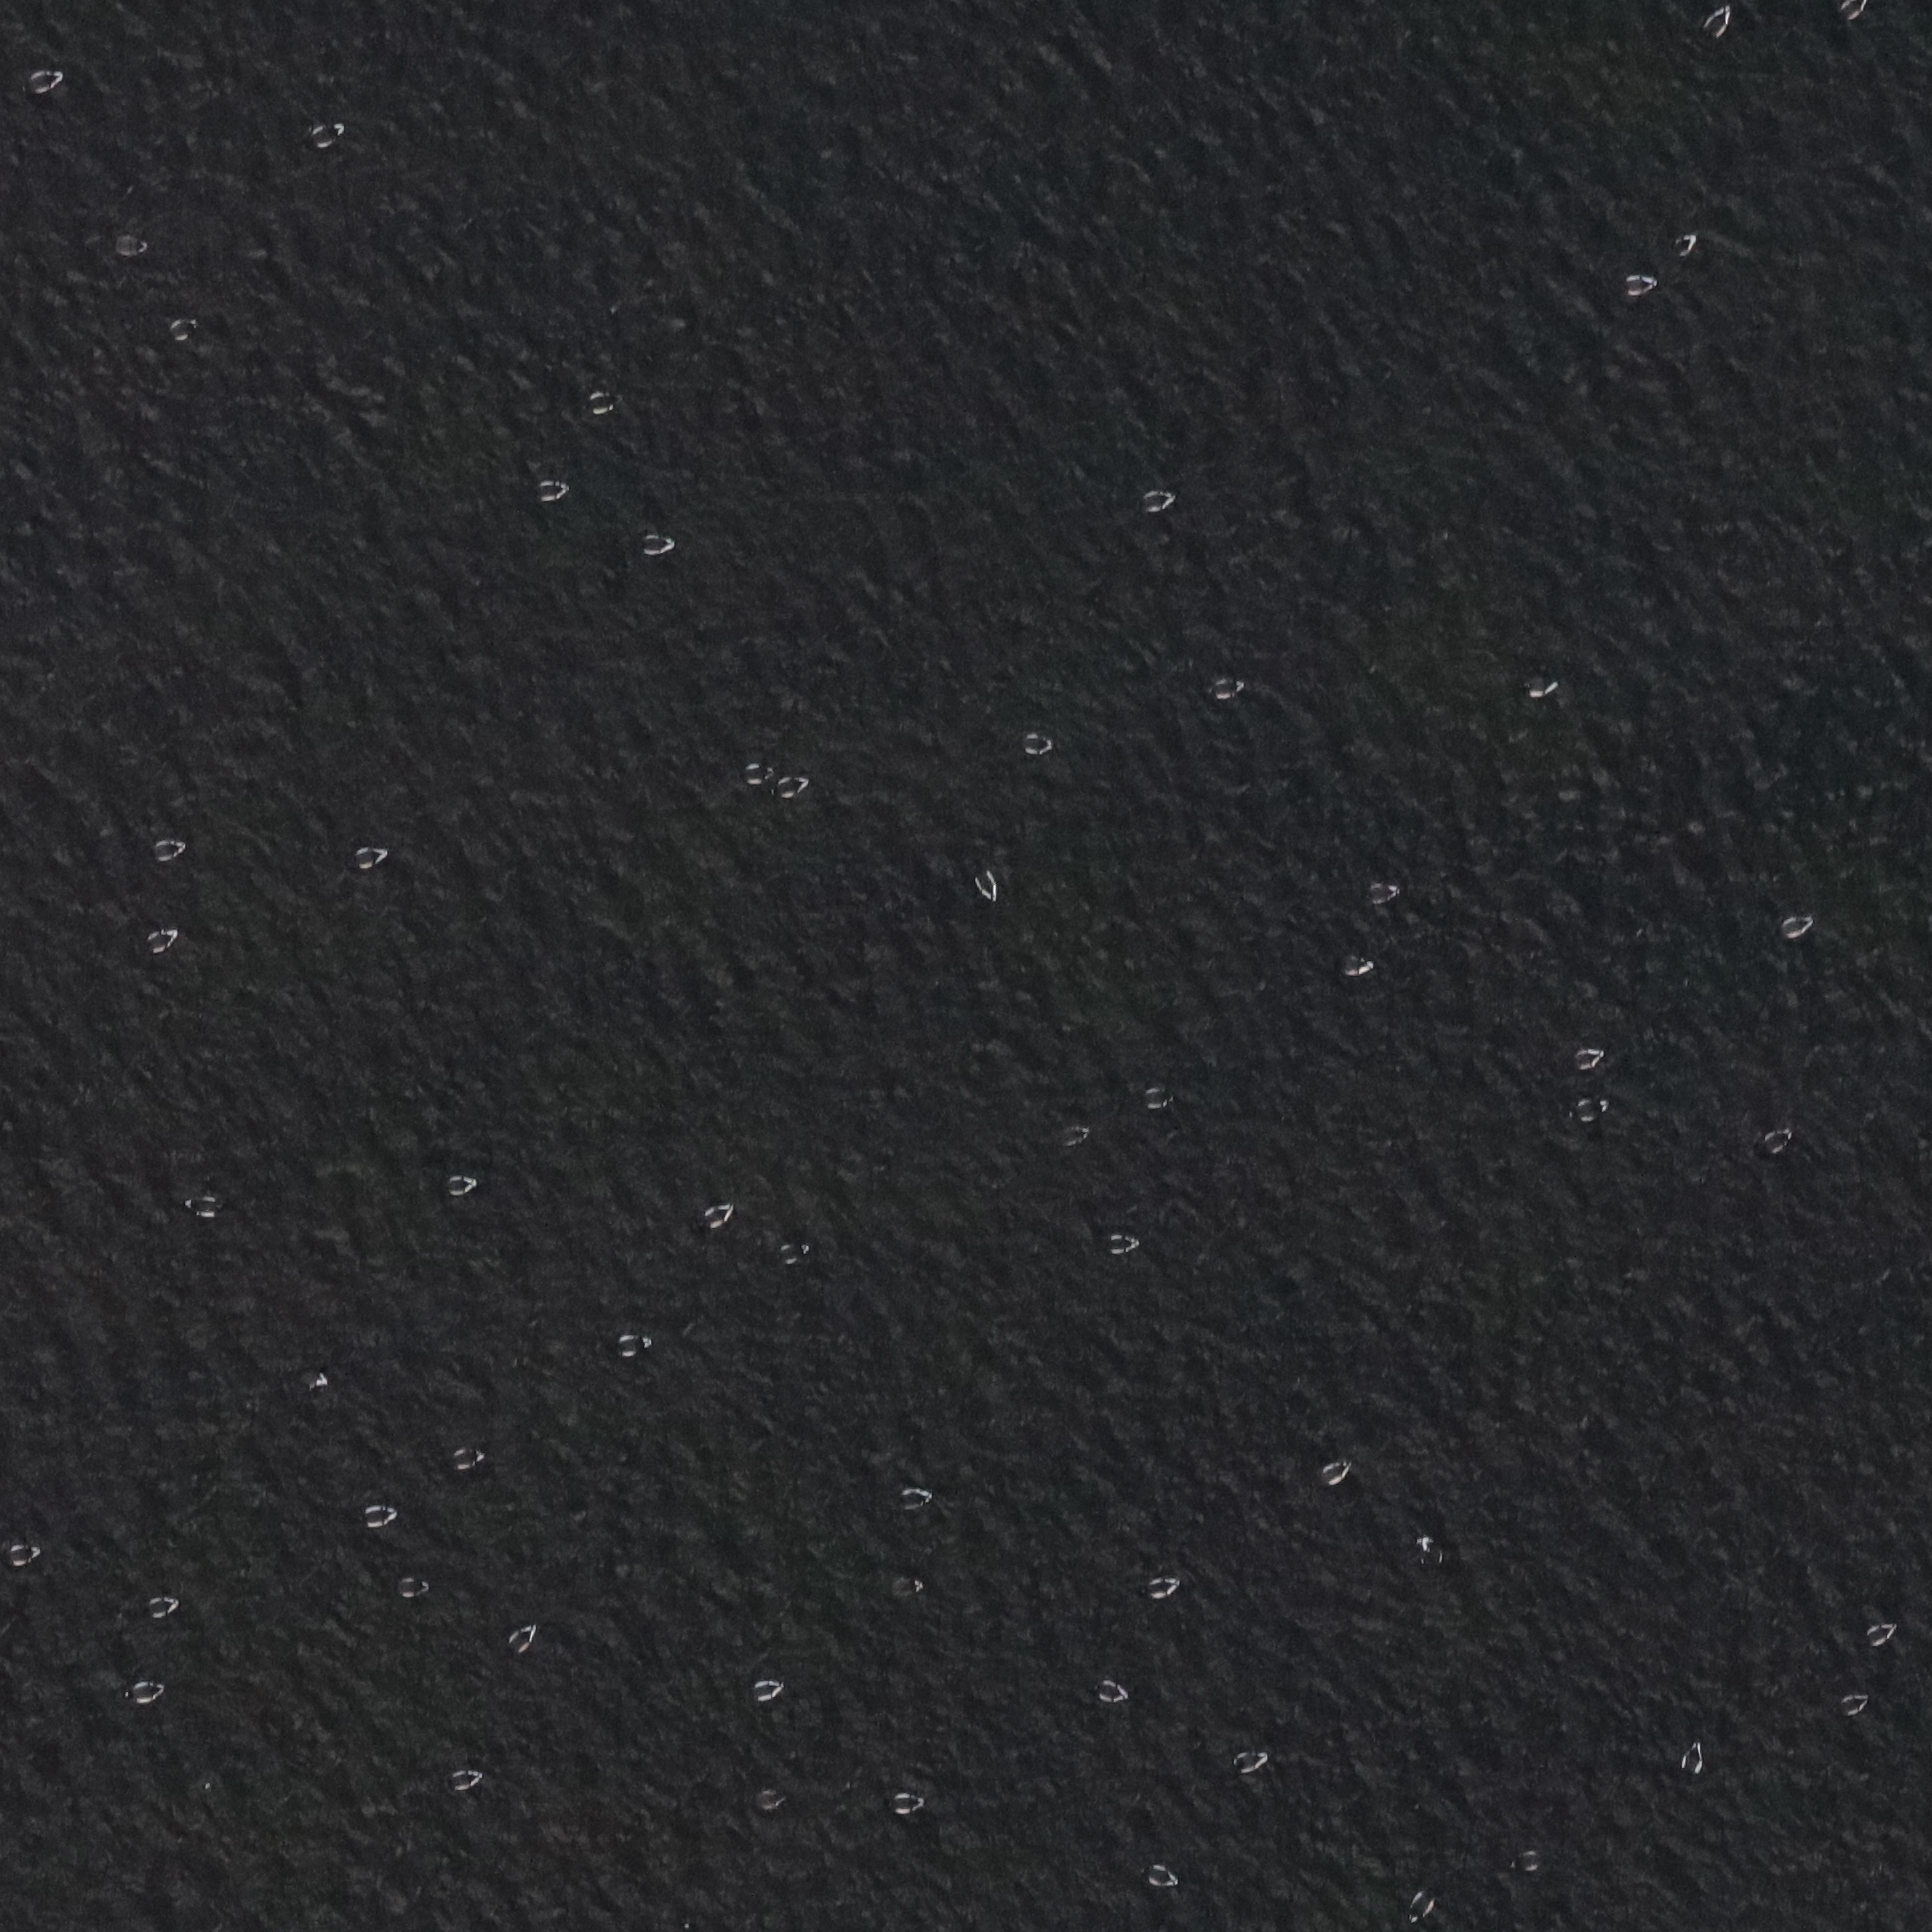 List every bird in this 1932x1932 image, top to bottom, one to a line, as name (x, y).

brant (1850, 10)
brant (1717, 24)
brant (41, 83)
brant (325, 135)
brant (127, 245)
brant (1684, 246)
brant (1637, 286)
brant (182, 330)
brant (599, 402)
brant (549, 488)
brant (1154, 501)
brant (655, 545)
brant (1542, 687)
brant (1225, 688)
brant (1037, 743)
brant (764, 777)
brant (789, 786)
brant (166, 851)
brant (366, 859)
brant (986, 883)
brant (1381, 893)
brant (1793, 926)
brant (161, 940)
brant (1355, 966)
brant (1585, 1058)
brant (1155, 1098)
brant (1590, 1109)
brant (1069, 1136)
brant (1776, 1142)
brant (459, 1187)
brant (203, 1207)
brant (715, 1220)
brant (1119, 1243)
brant (793, 1253)
brant (633, 1343)
brant (311, 1378)
brant (466, 1458)
brant (1335, 1474)
brant (914, 1498)
brant (377, 1516)
brant (1428, 1552)
brant (22, 1555)
brant (414, 1588)
brant (905, 1588)
brant (1159, 1588)
brant (162, 1608)
brant (1877, 1635)
brant (521, 1641)
brant (766, 1690)
brant (143, 1691)
brant (1110, 1692)
brant (1852, 1705)
brant (1692, 1761)
brant (1249, 1763)
brant (464, 1781)
brant (766, 1801)
brant (906, 1803)
brant (1527, 1862)
brant (1159, 1877)
brant (1422, 1906)